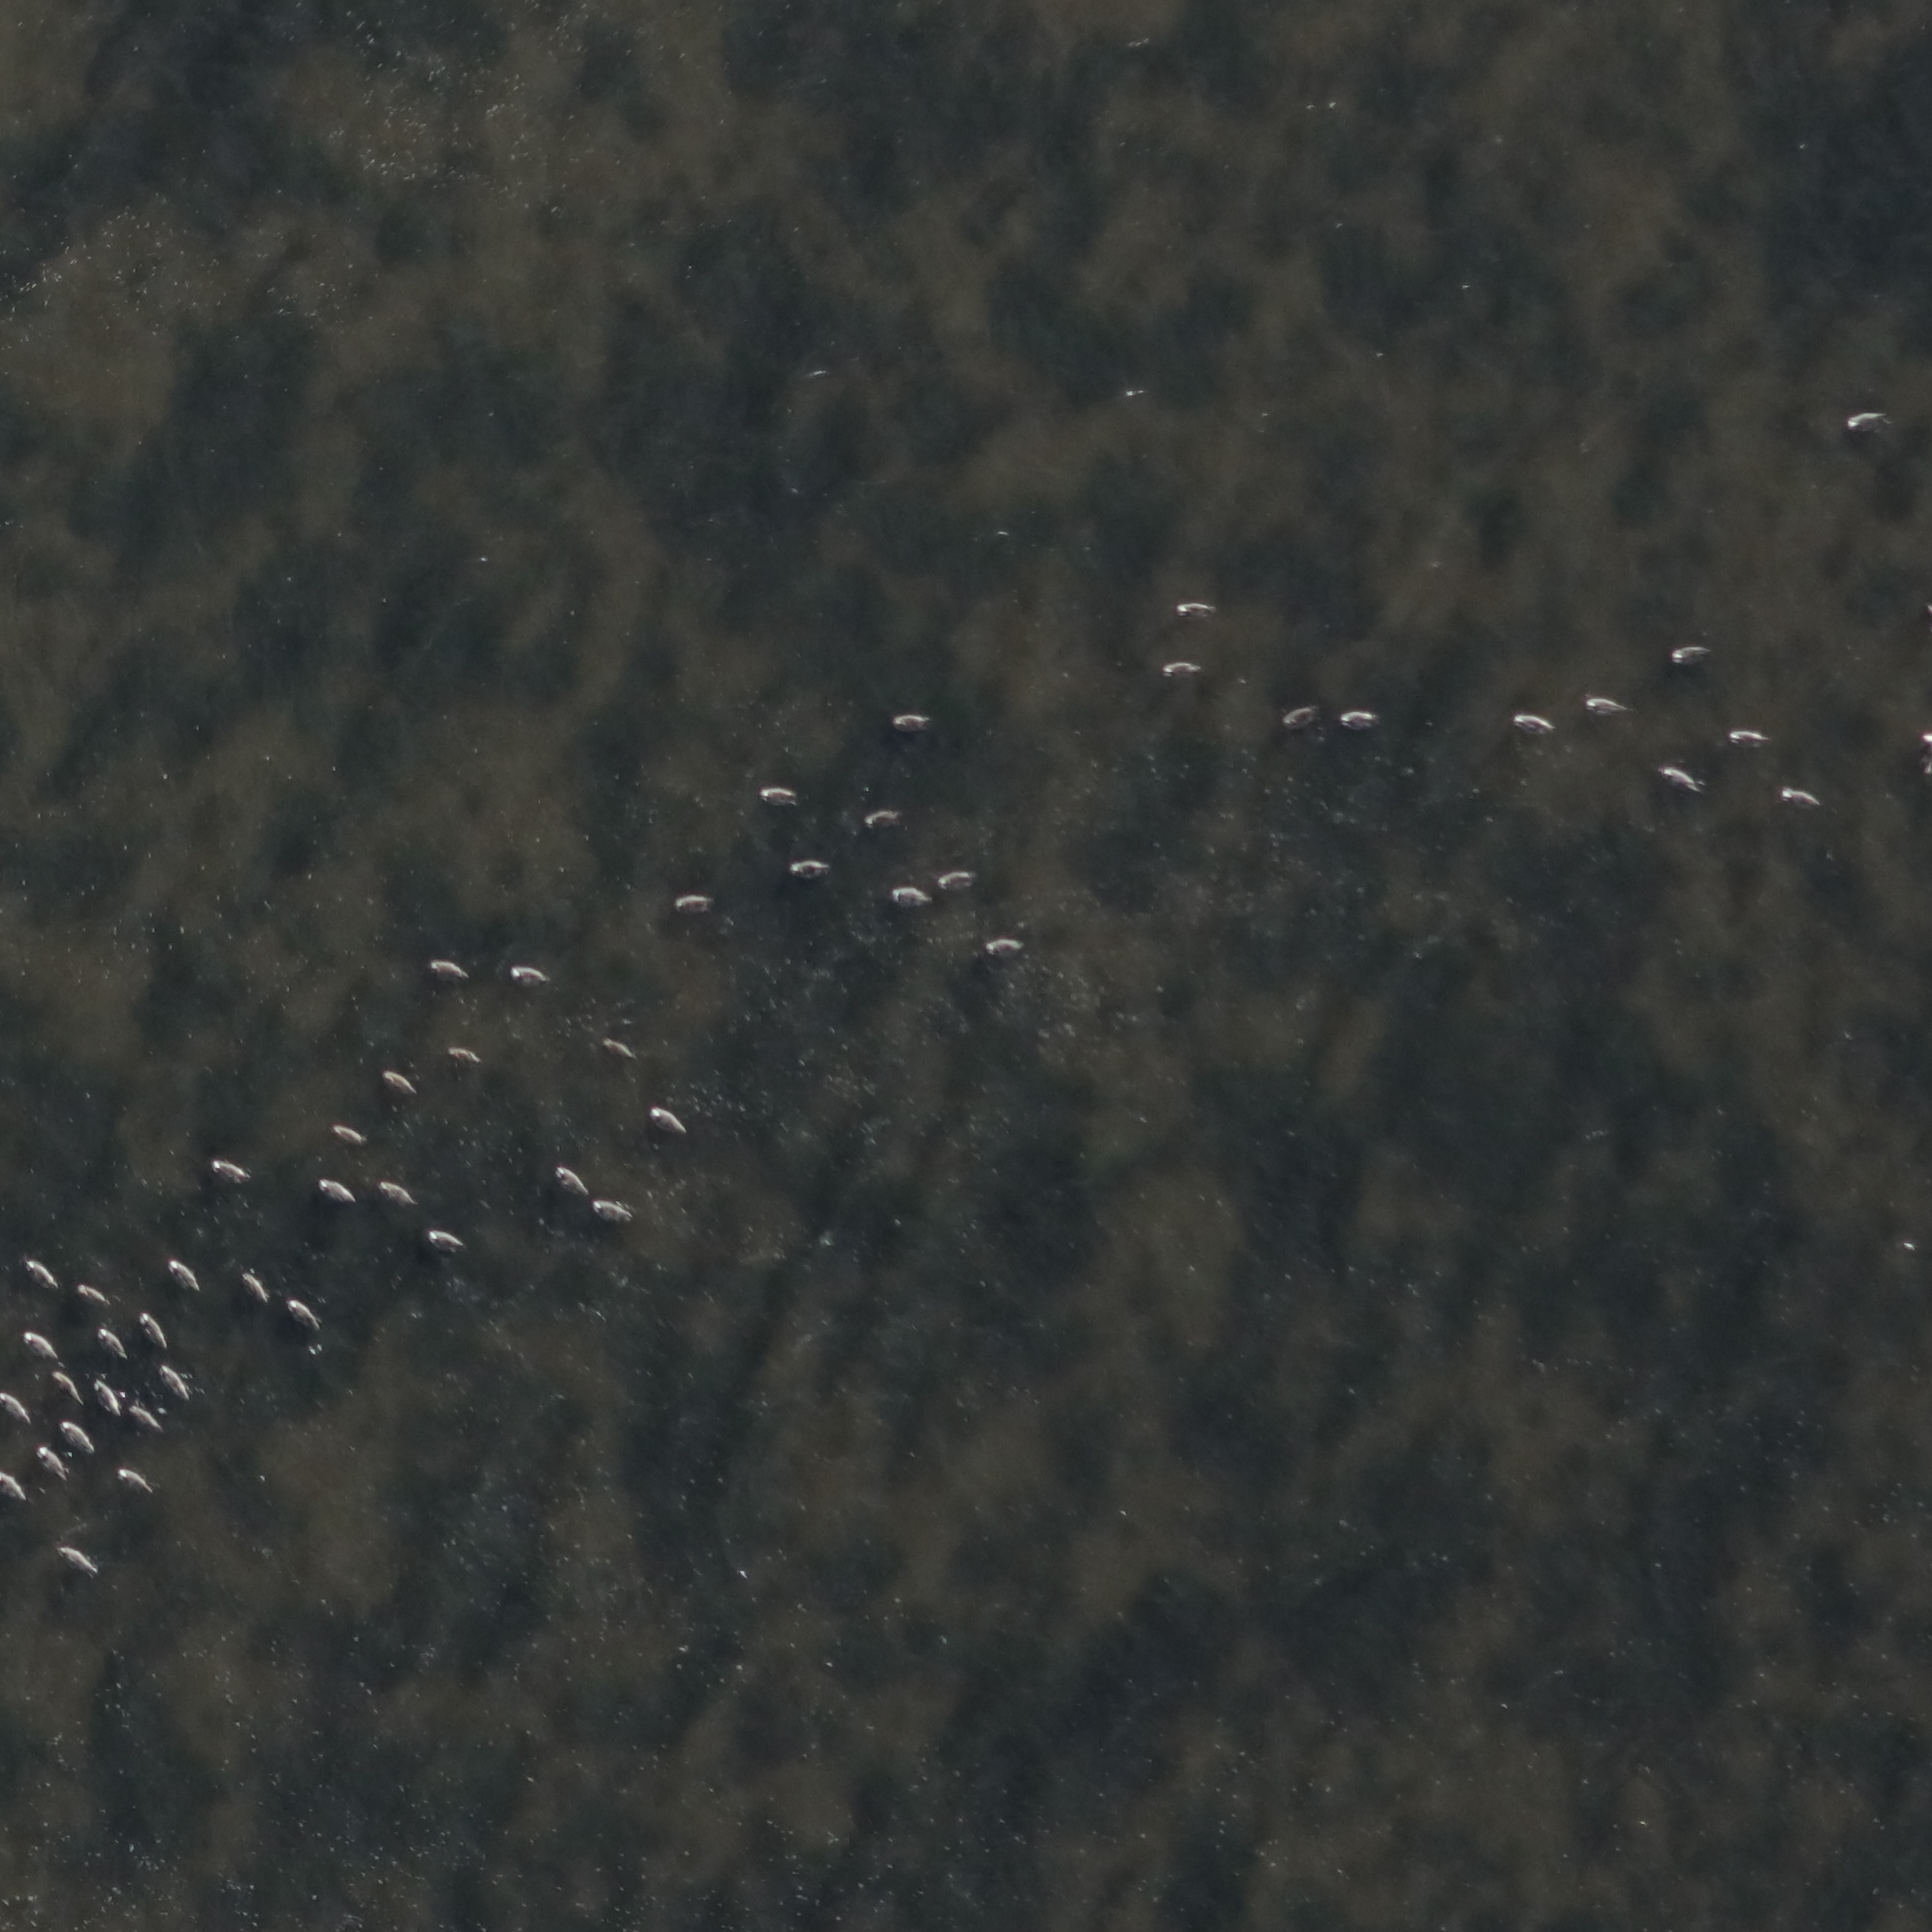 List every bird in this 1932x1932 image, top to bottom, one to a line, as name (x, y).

other bird (1867, 420)
other bird (1195, 611)
other bird (1689, 658)
other bird (1180, 670)
other bird (1598, 706)
other bird (1301, 715)
other bird (1352, 719)
other bird (911, 724)
other bird (1530, 728)
other bird (1747, 733)
other bird (1932, 752)
other bird (1680, 778)
other bird (1798, 798)
other bird (779, 800)
other bird (881, 818)
other bird (813, 869)
other bird (948, 878)
other bird (908, 894)
other bird (695, 902)
other bird (1001, 945)
other bird (442, 970)
other bird (523, 976)
other bird (614, 1048)
other bird (459, 1056)
other bird (394, 1082)
other bird (662, 1116)
other bird (348, 1134)
other bird (230, 1174)
other bird (573, 1180)
other bird (396, 1191)
other bird (344, 1194)
other bird (610, 1205)
other bird (444, 1246)
other bird (182, 1273)
other bird (38, 1276)
other bird (254, 1284)
other bird (89, 1296)
other bird (297, 1313)
other bird (150, 1331)
other bird (41, 1342)
other bird (114, 1344)
other bird (62, 1387)
other bird (172, 1390)
other bird (106, 1393)
other bird (14, 1408)
other bird (141, 1411)
other bird (76, 1436)
other bird (52, 1461)
other bird (130, 1477)
other bird (5, 1482)
other bird (73, 1560)